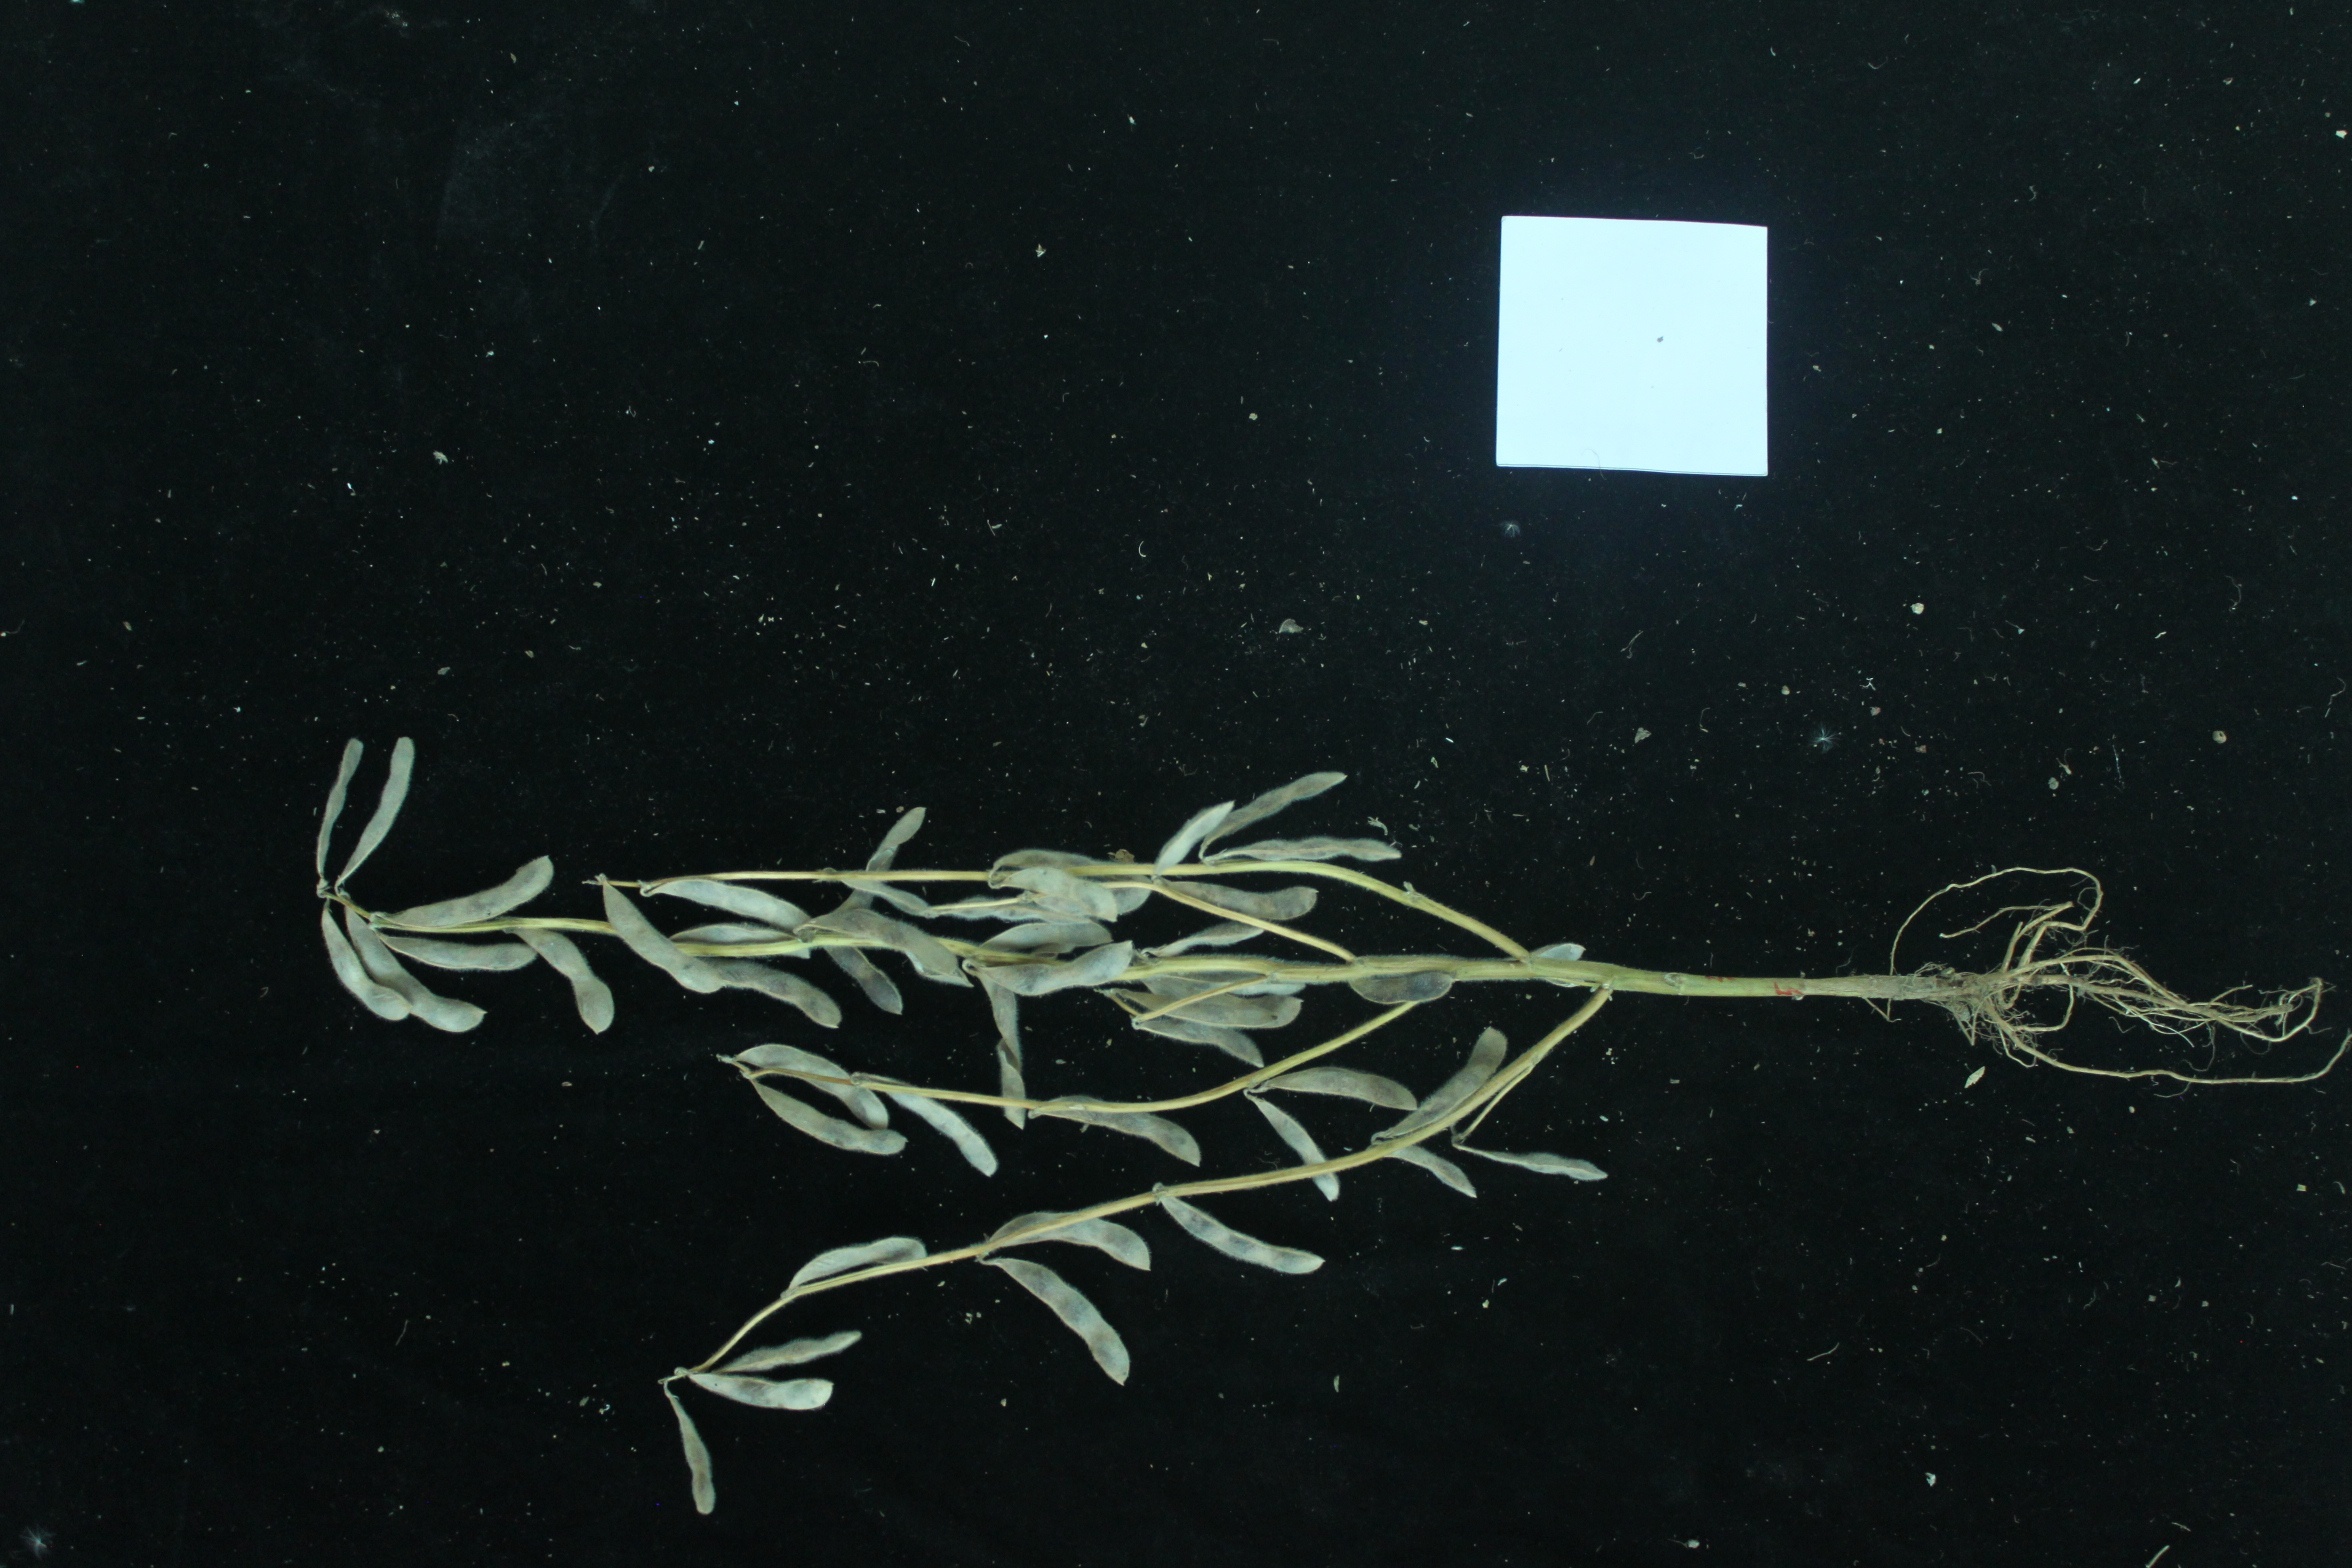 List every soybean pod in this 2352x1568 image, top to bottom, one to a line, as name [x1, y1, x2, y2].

soybean pod [317, 738, 362, 884]
soybean pod [337, 739, 415, 886]
soybean pod [1201, 773, 1348, 858]
soybean pod [1153, 805, 1233, 877]
soybean pod [807, 806, 925, 932]
soybean pod [1207, 837, 1403, 864]
soybean pod [993, 851, 1124, 875]
soybean pod [379, 856, 553, 929]
soybean pod [988, 866, 1115, 921]
soybean pod [652, 877, 819, 936]
soybean pod [834, 877, 936, 919]
soybean pod [601, 878, 720, 992]
soybean pod [1056, 878, 1150, 916]
soybean pod [1150, 879, 1316, 921]
soybean pod [929, 897, 1084, 924]
soybean pod [346, 900, 487, 1034]
soybean pod [323, 906, 410, 1021]
soybean pod [794, 912, 974, 988]
soybean pod [1147, 917, 1275, 956]
soybean pod [975, 920, 1110, 953]
soybean pod [818, 921, 901, 1015]
soybean pod [671, 925, 808, 959]
soybean pod [500, 926, 614, 1034]
soybean pod [366, 927, 536, 971]
soybean pod [972, 941, 1134, 998]
soybean pod [1522, 944, 1581, 968]
soybean pod [679, 964, 840, 1028]
soybean pod [965, 964, 1024, 1132]
soybean pod [1141, 968, 1309, 1001]
soybean pod [1347, 968, 1452, 1007]
soybean pod [1108, 992, 1303, 1028]
soybean pod [1133, 1020, 1262, 1068]
soybean pod [1369, 1028, 1507, 1139]
soybean pod [736, 1044, 890, 1131]
soybean pod [1247, 1068, 1418, 1109]
soybean pod [851, 1075, 997, 1175]
soybean pod [749, 1081, 906, 1155]
soybean pod [1025, 1095, 1200, 1168]
soybean pod [1244, 1095, 1339, 1203]
soybean pod [1373, 1143, 1477, 1202]
soybean pod [1459, 1146, 1608, 1180]
soybean pod [1157, 1185, 1325, 1275]
soybean pod [983, 1212, 1149, 1272]
soybean pod [786, 1237, 927, 1295]
soybean pod [989, 1259, 1128, 1384]
soybean pod [707, 1332, 858, 1372]
soybean pod [678, 1369, 832, 1410]
soybean pod [665, 1389, 712, 1516]